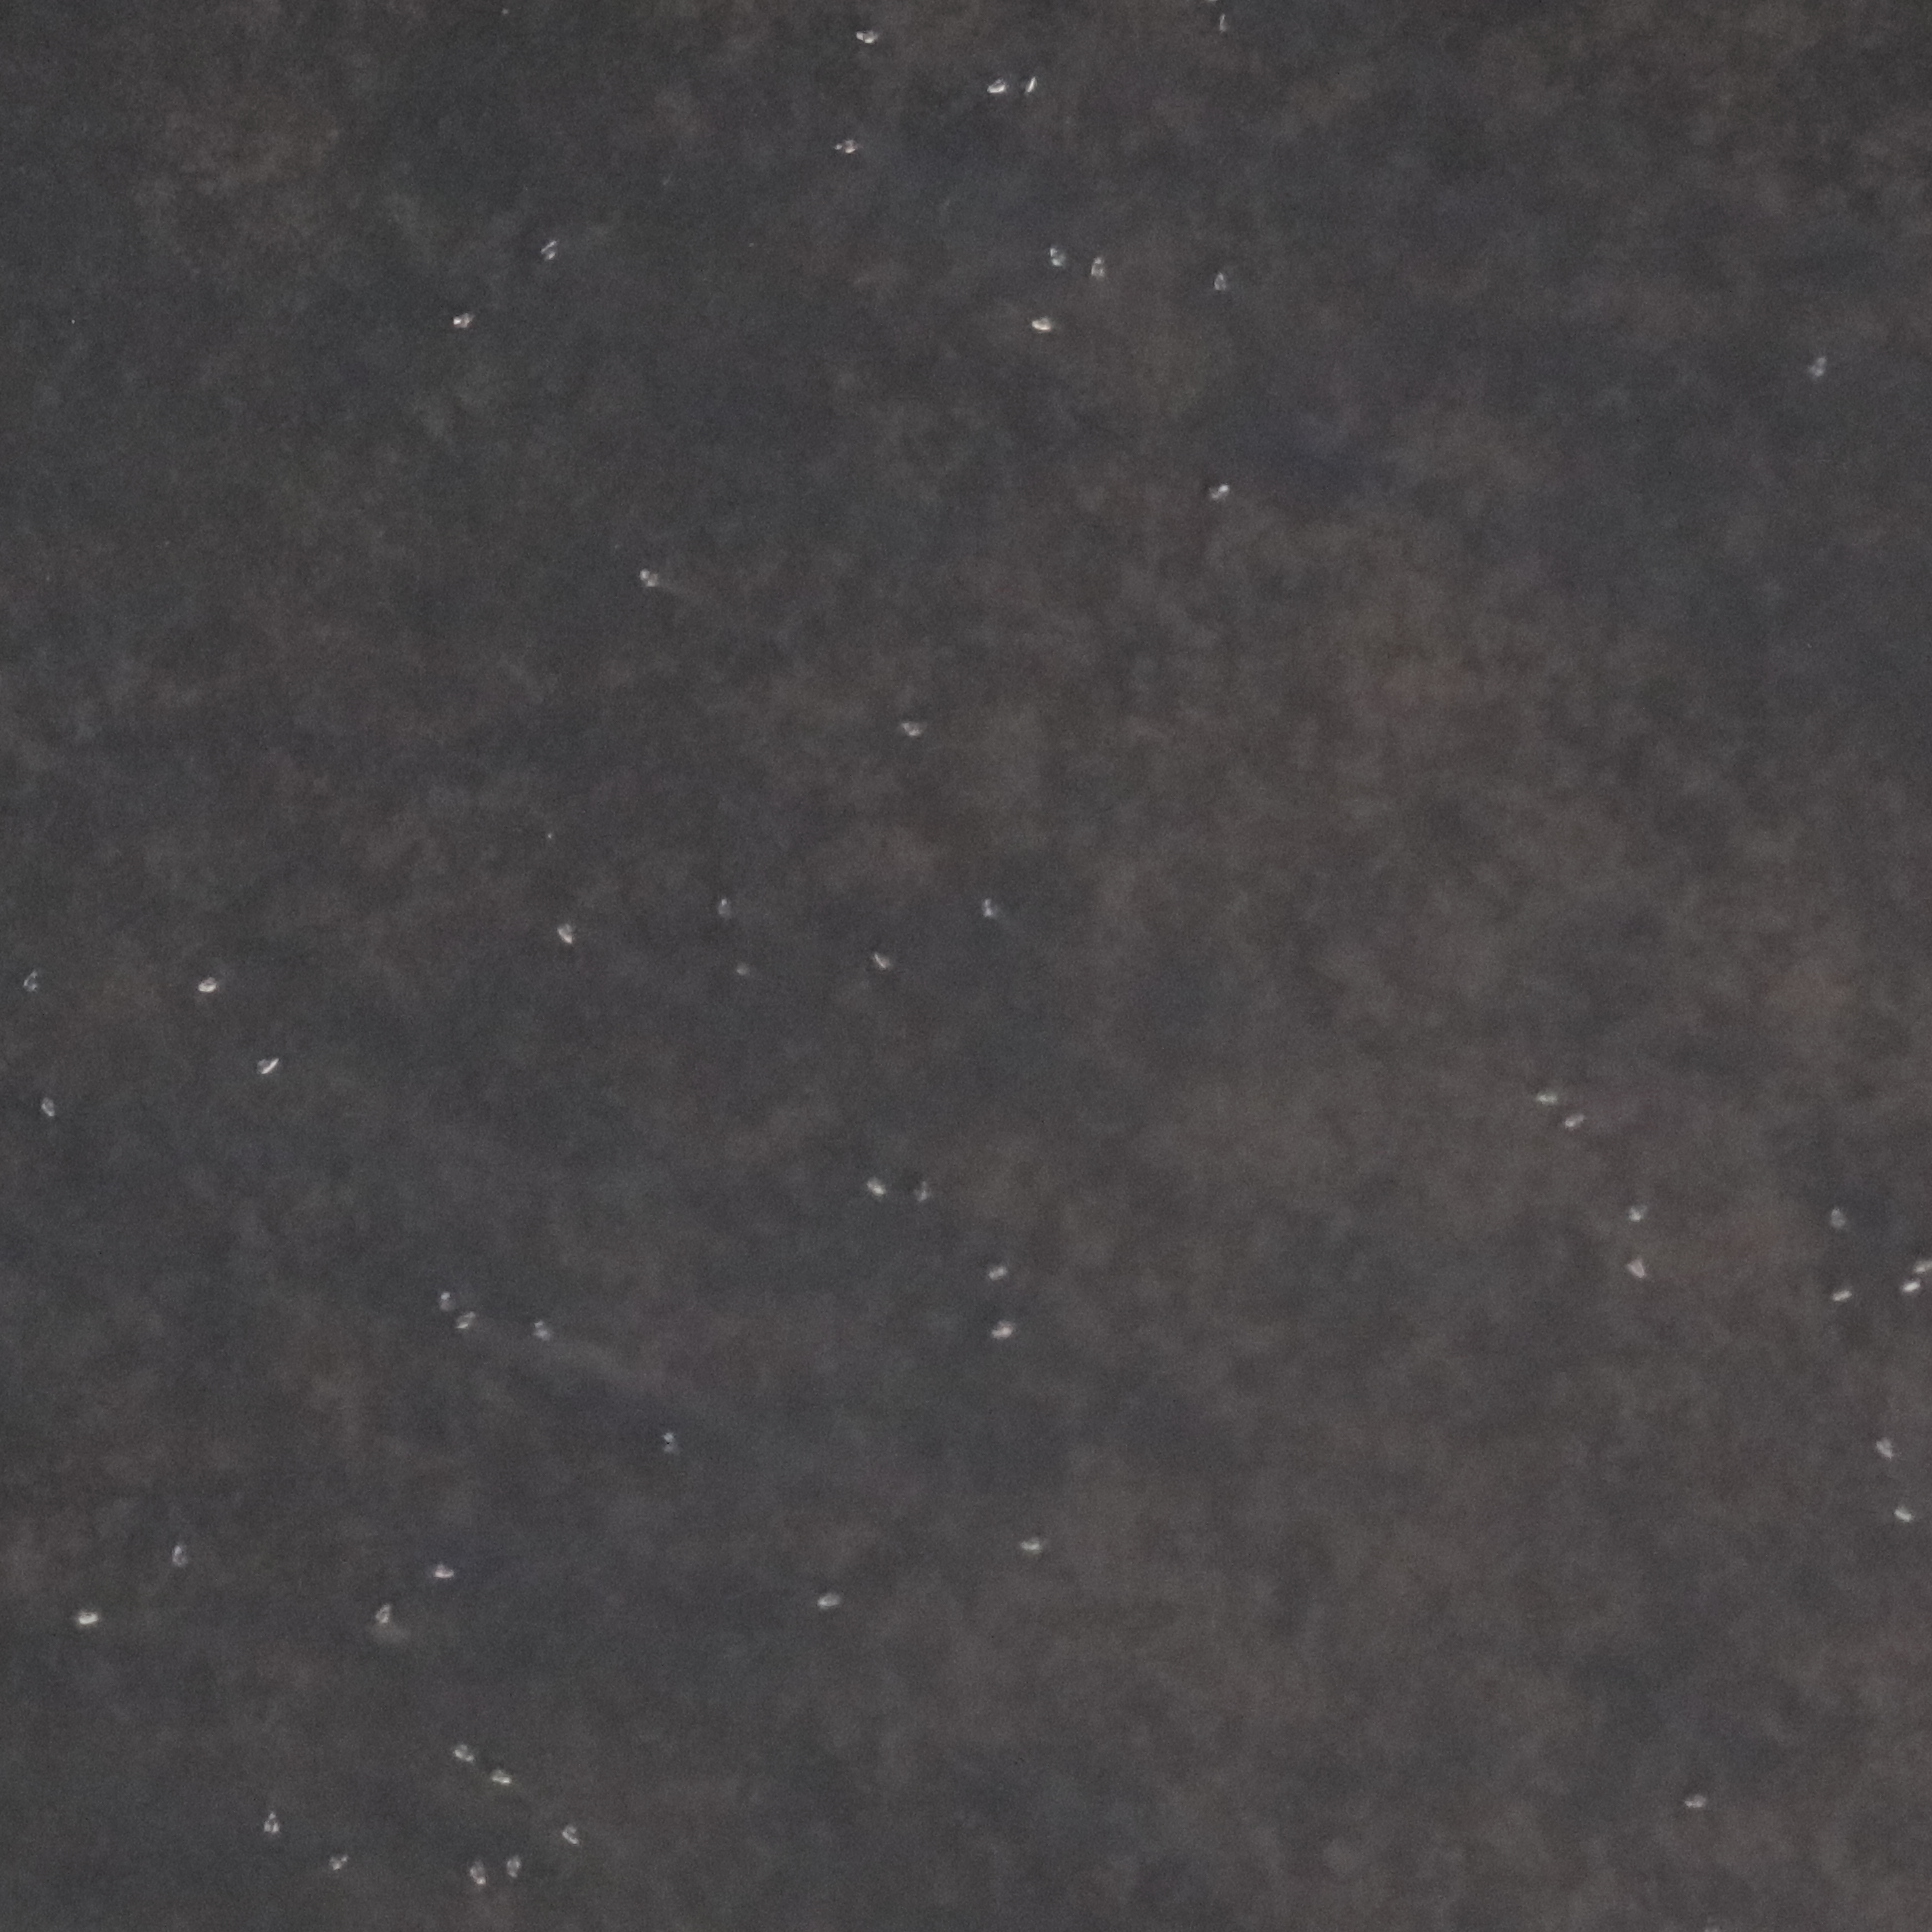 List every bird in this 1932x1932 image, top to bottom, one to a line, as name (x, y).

brant (1224, 28)
brant (869, 36)
brant (1038, 87)
brant (1005, 90)
brant (848, 146)
brant (549, 251)
brant (1067, 257)
brant (1103, 268)
brant (1220, 282)
brant (461, 318)
brant (1051, 321)
brant (1818, 359)
brant (1217, 493)
brant (655, 580)
brant (914, 727)
brant (729, 906)
brant (986, 909)
brant (569, 936)
brant (741, 959)
brant (881, 960)
brant (24, 982)
brant (208, 989)
brant (266, 1065)
brant (1551, 1100)
brant (52, 1107)
brant (1573, 1127)
brant (876, 1183)
brant (929, 1193)
brant (1638, 1213)
brant (1842, 1219)
brant (1921, 1264)
brant (1640, 1268)
brant (1006, 1274)
brant (1907, 1288)
brant (1840, 1293)
brant (439, 1296)
brant (469, 1316)
brant (545, 1328)
brant (1011, 1328)
brant (670, 1445)
brant (1878, 1447)
brant (1907, 1516)
brant (1037, 1542)
brant (185, 1557)
brant (441, 1566)
brant (829, 1597)
brant (91, 1613)
brant (383, 1619)
brant (463, 1748)
brant (504, 1772)
brant (1687, 1798)
brant (267, 1825)
brant (575, 1828)
brant (337, 1858)
brant (481, 1866)
brant (514, 1867)